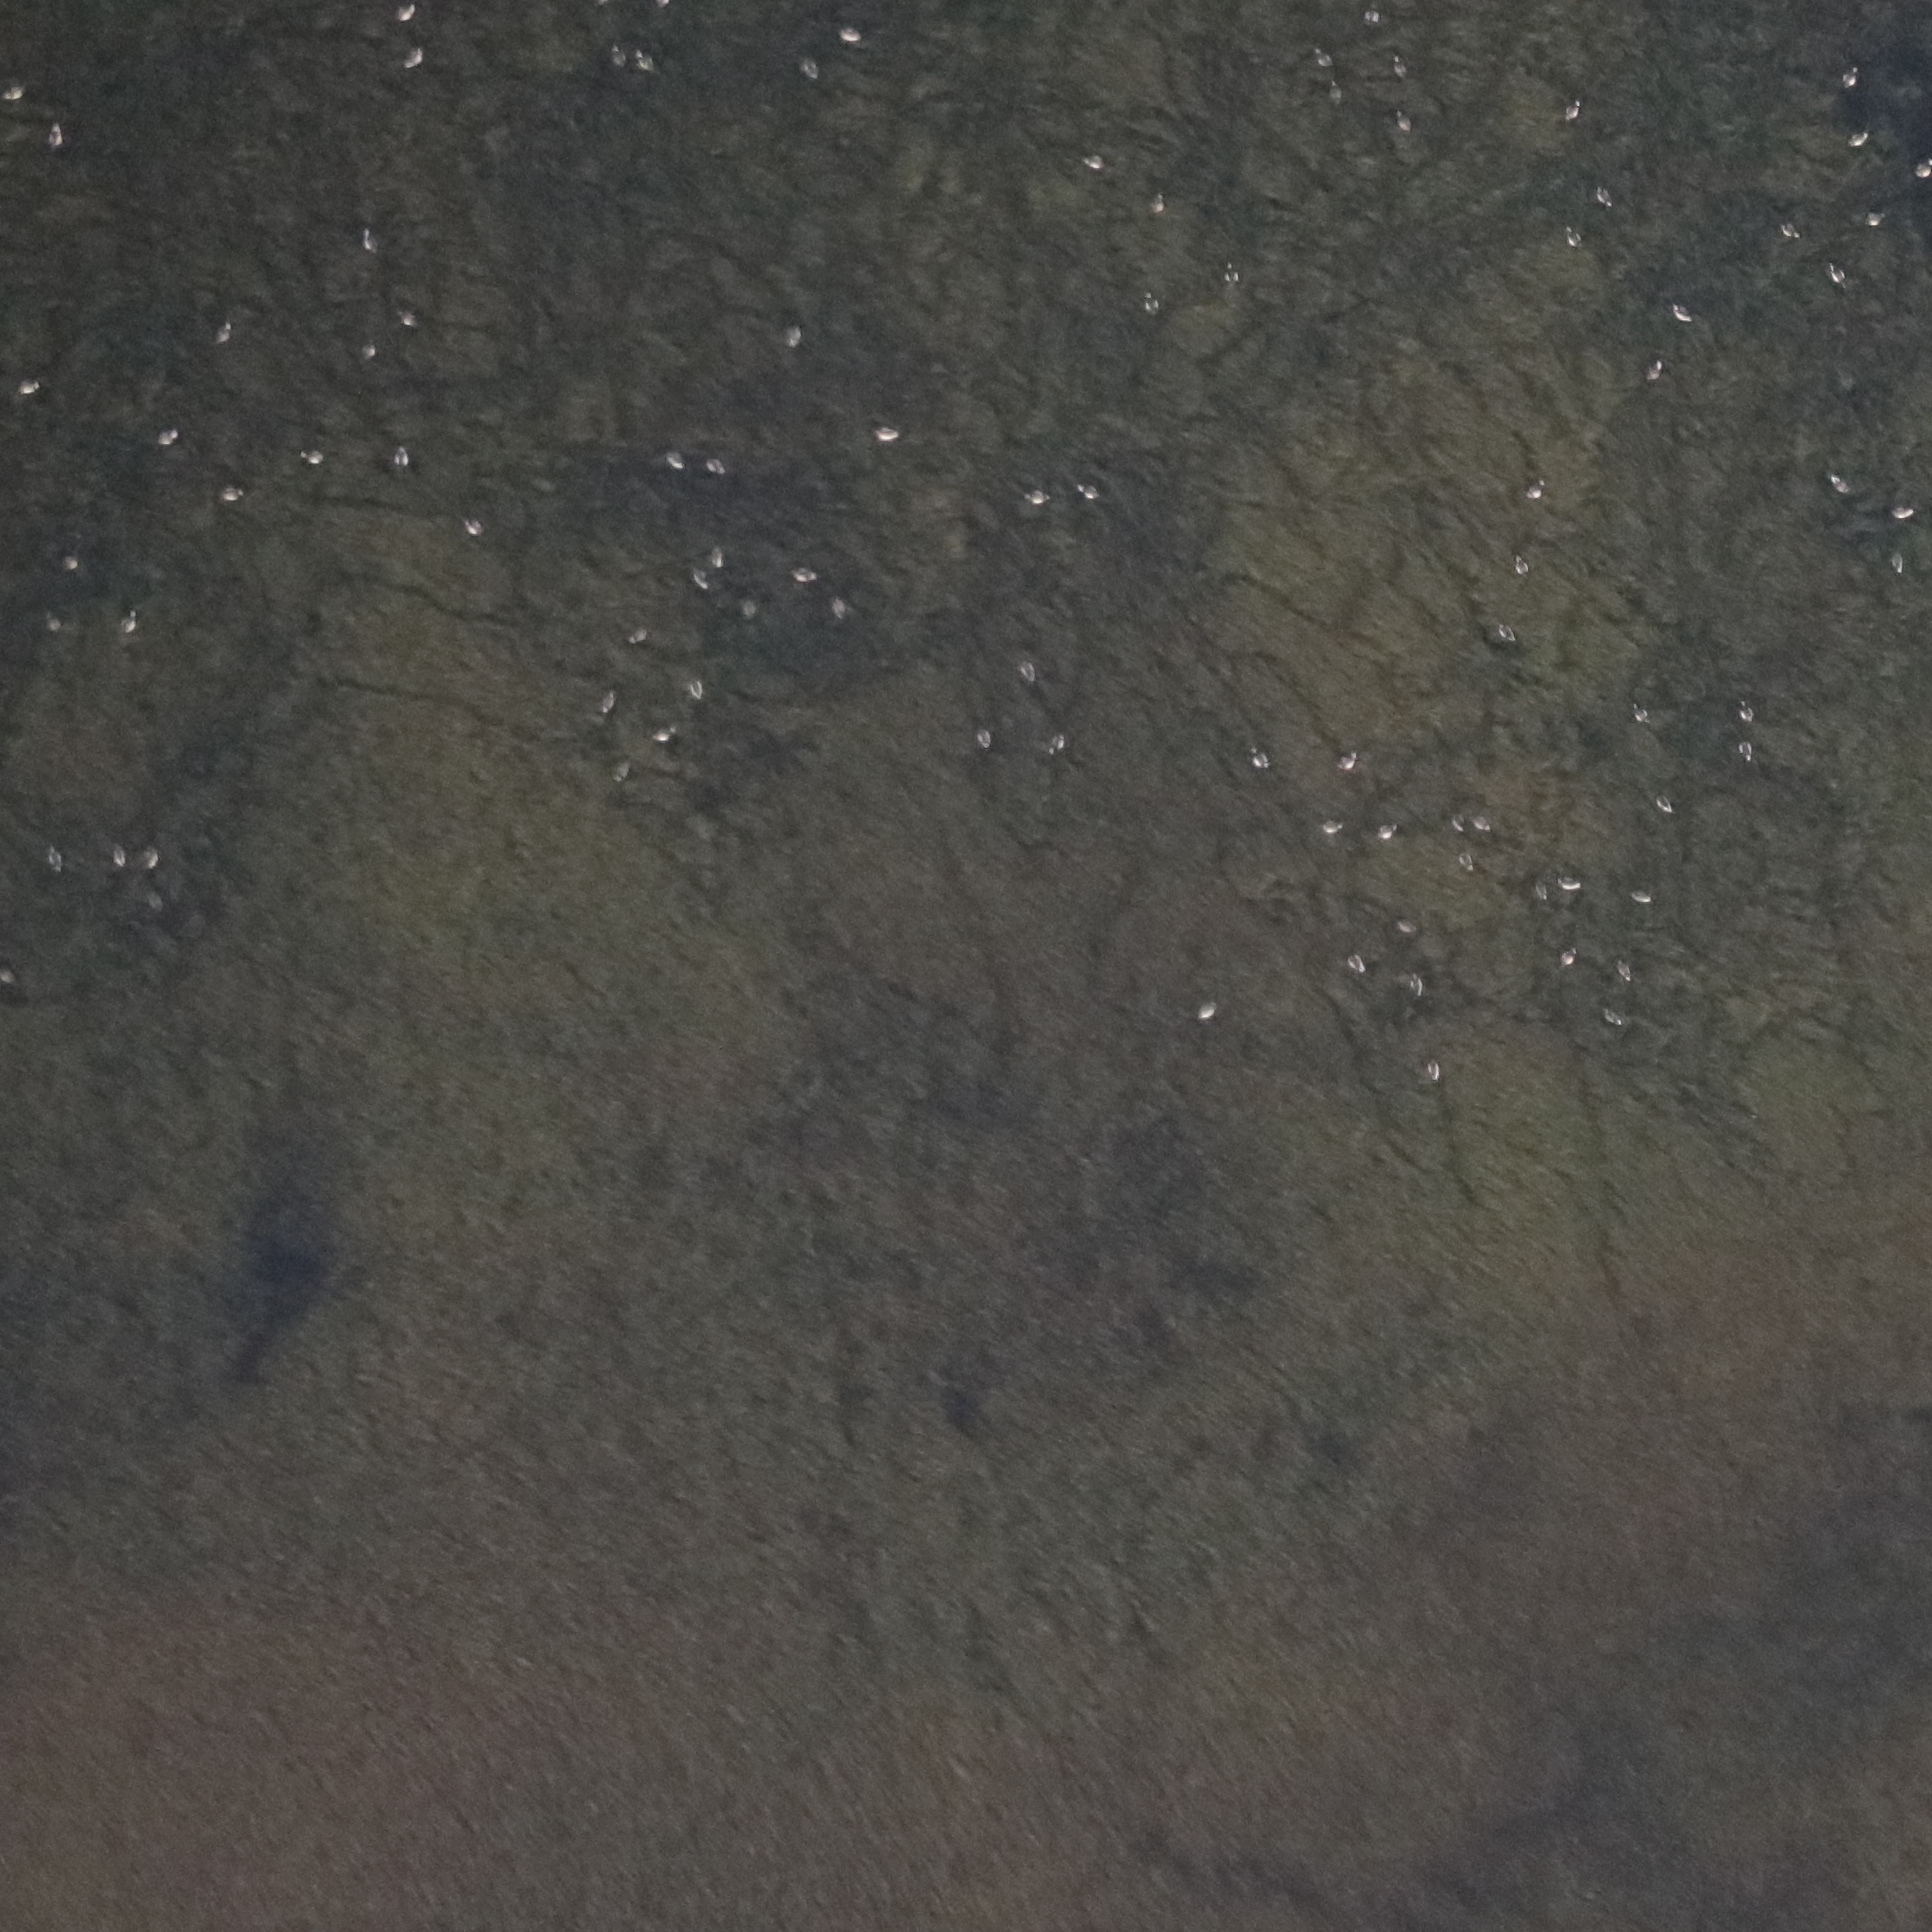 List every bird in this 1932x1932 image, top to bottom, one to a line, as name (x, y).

brant (404, 11)
brant (1383, 17)
brant (848, 31)
brant (614, 51)
brant (416, 55)
brant (1310, 55)
brant (649, 58)
brant (814, 69)
brant (1405, 71)
brant (1852, 76)
brant (1338, 88)
brant (20, 92)
brant (1573, 112)
brant (1411, 120)
brant (1868, 140)
brant (62, 142)
brant (1097, 161)
brant (1920, 178)
brant (1164, 199)
brant (1606, 199)
brant (1882, 221)
brant (1786, 230)
brant (365, 239)
brant (1571, 239)
brant (1834, 264)
brant (1244, 278)
brant (1685, 307)
brant (1148, 308)
brant (404, 316)
brant (222, 332)
brant (792, 341)
brant (368, 354)
brant (1656, 368)
brant (33, 386)
brant (890, 434)
brant (167, 437)
brant (324, 454)
brant (401, 458)
brant (662, 461)
brant (703, 475)
brant (1841, 478)
brant (1537, 485)
brant (226, 492)
brant (1097, 492)
brant (1042, 494)
brant (1912, 512)
brant (478, 525)
brant (1899, 552)
brant (726, 561)
brant (1523, 562)
brant (71, 567)
brant (710, 579)
brant (807, 579)
brant (834, 606)
brant (750, 609)
brant (63, 615)
brant (131, 623)
brant (640, 623)
brant (1506, 626)
brant (1027, 674)
brant (707, 678)
brant (611, 699)
brant (1631, 703)
brant (1736, 723)
brant (665, 729)
brant (980, 735)
brant (1060, 744)
brant (1752, 747)
brant (1267, 756)
brant (1345, 767)
brant (1668, 796)
brant (1464, 825)
brant (1333, 826)
brant (1387, 834)
brant (159, 852)
brant (115, 854)
brant (54, 860)
brant (1463, 860)
brant (1582, 883)
brant (1546, 887)
brant (1642, 897)
brant (1413, 926)
brant (1574, 949)
brant (1362, 957)
brant (1633, 972)
brant (1416, 981)
brant (1214, 1010)
brant (1615, 1016)
brant (1437, 1074)